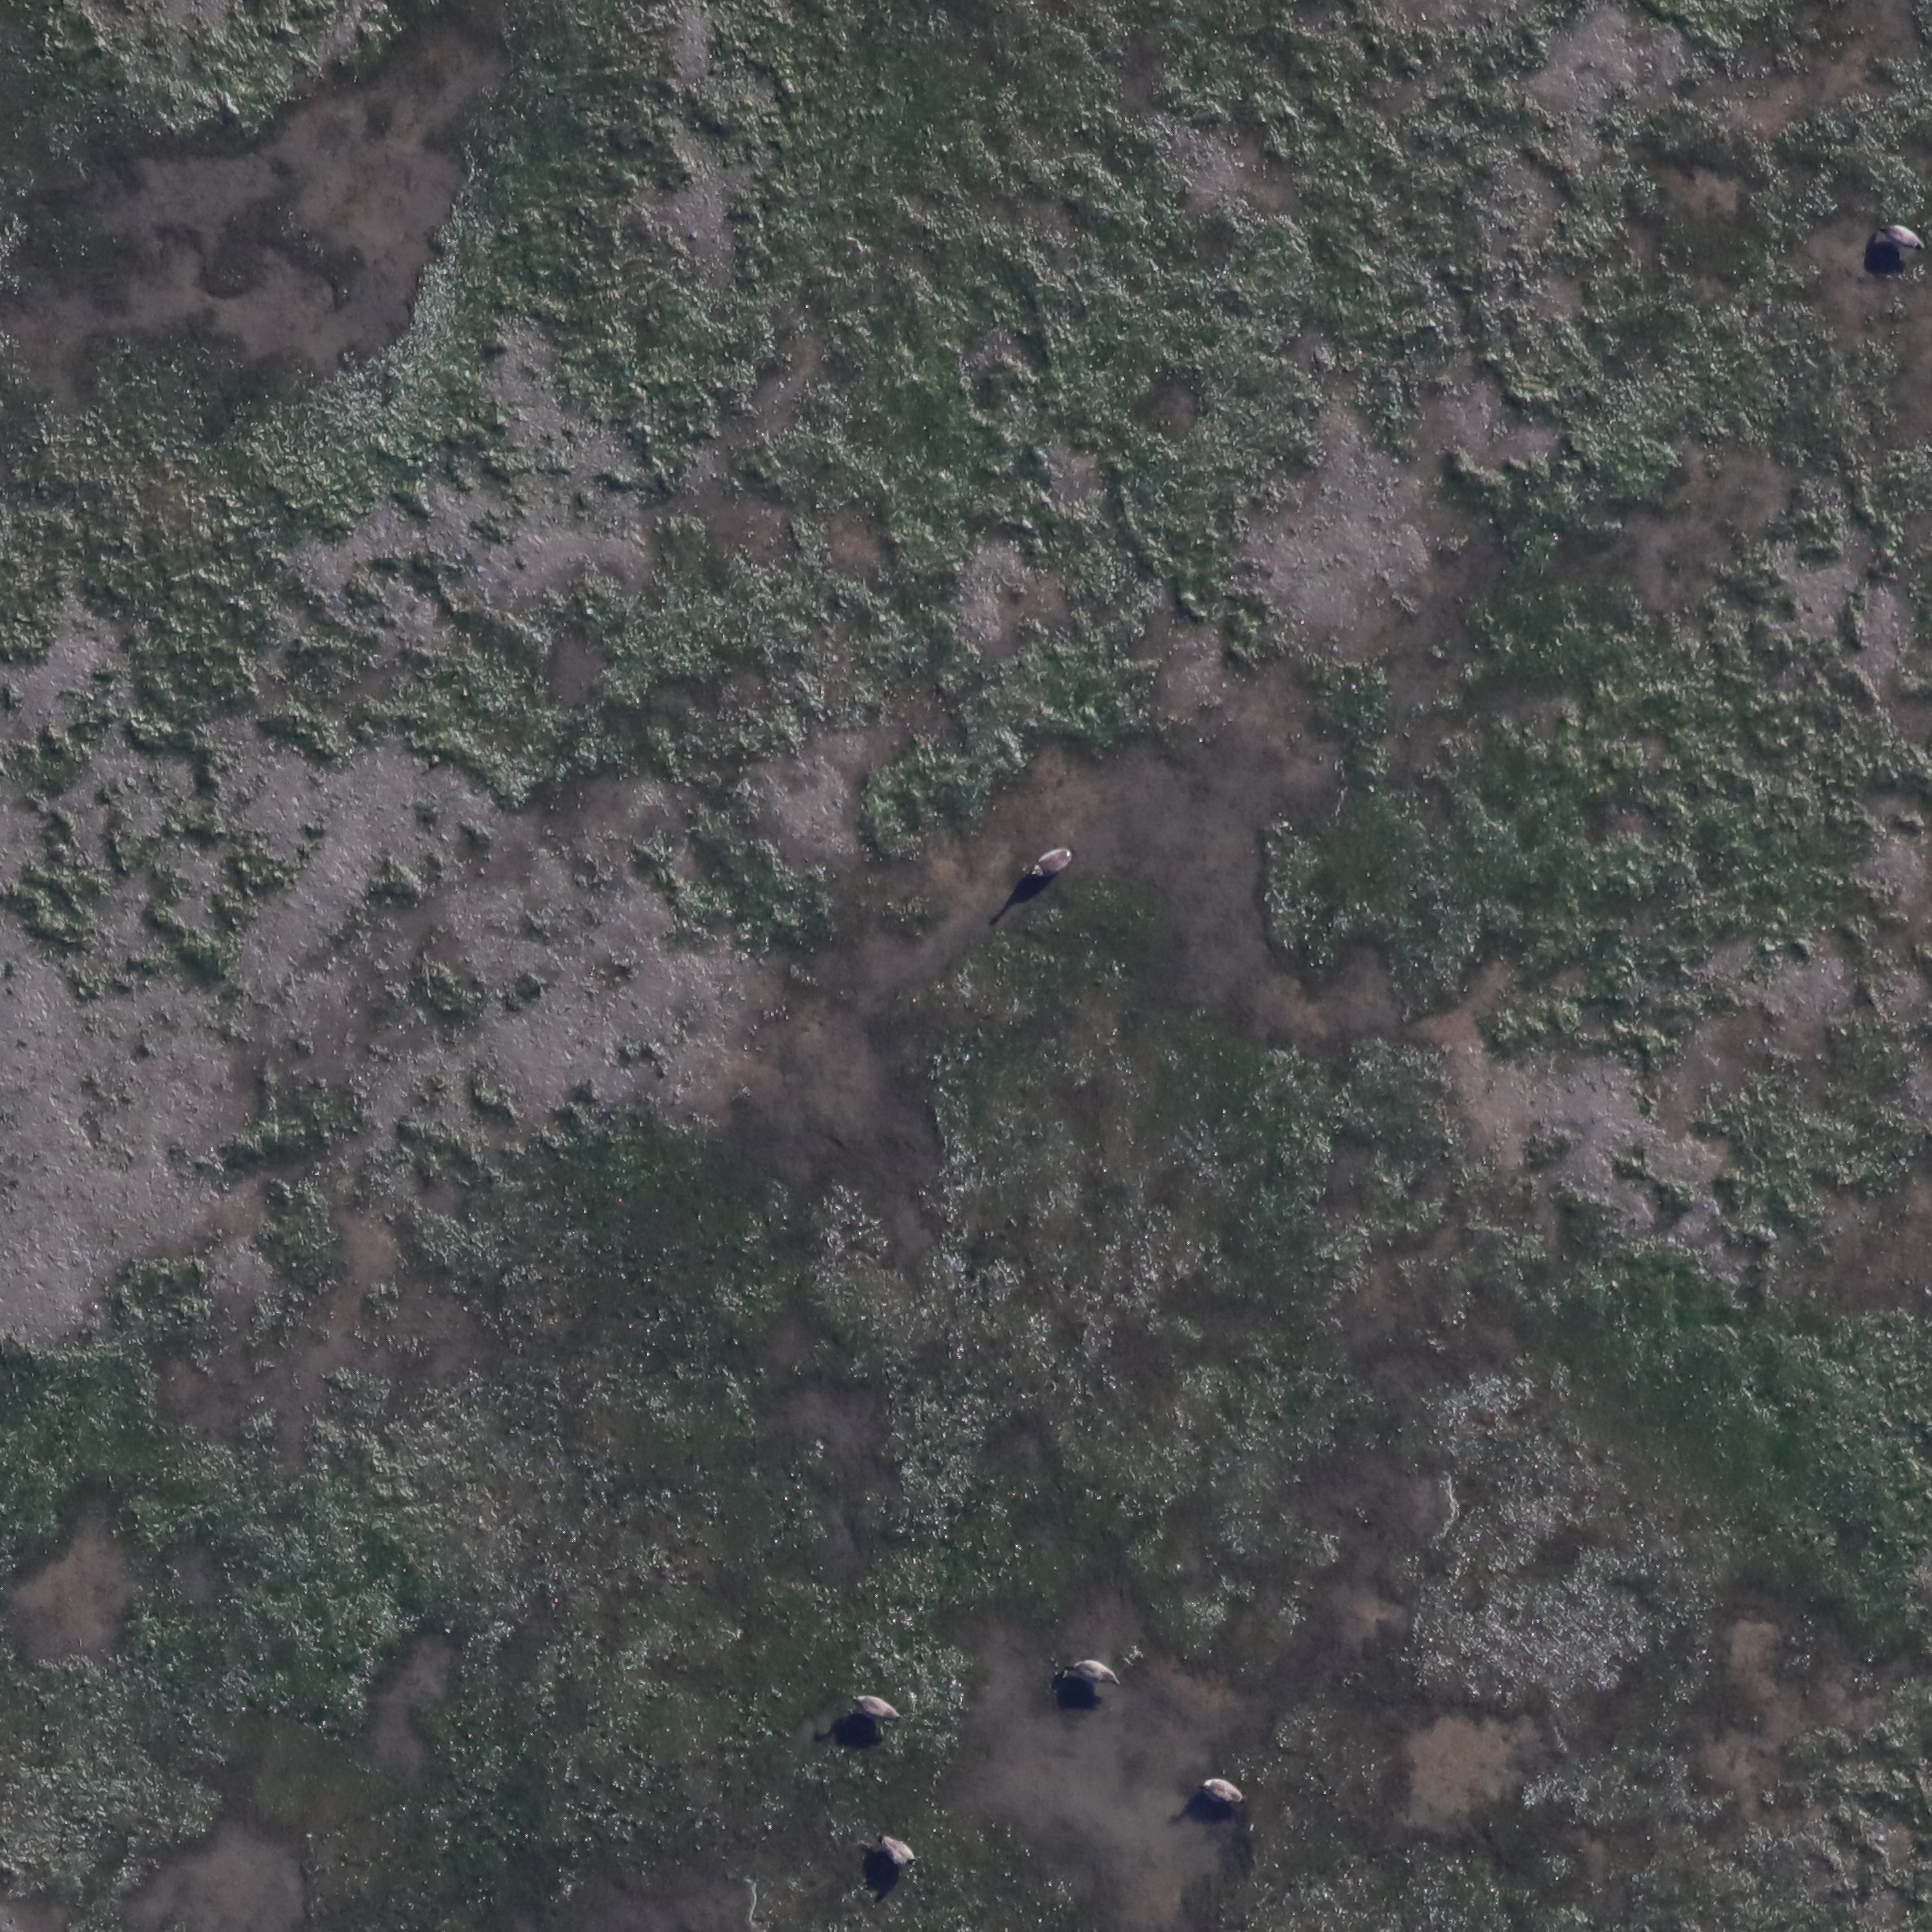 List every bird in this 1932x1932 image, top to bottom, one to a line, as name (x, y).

Canada goose (1903, 233)
Canada goose (1053, 861)
Canada goose (1094, 1673)
Canada goose (878, 1708)
Canada goose (1222, 1791)
Canada goose (899, 1851)